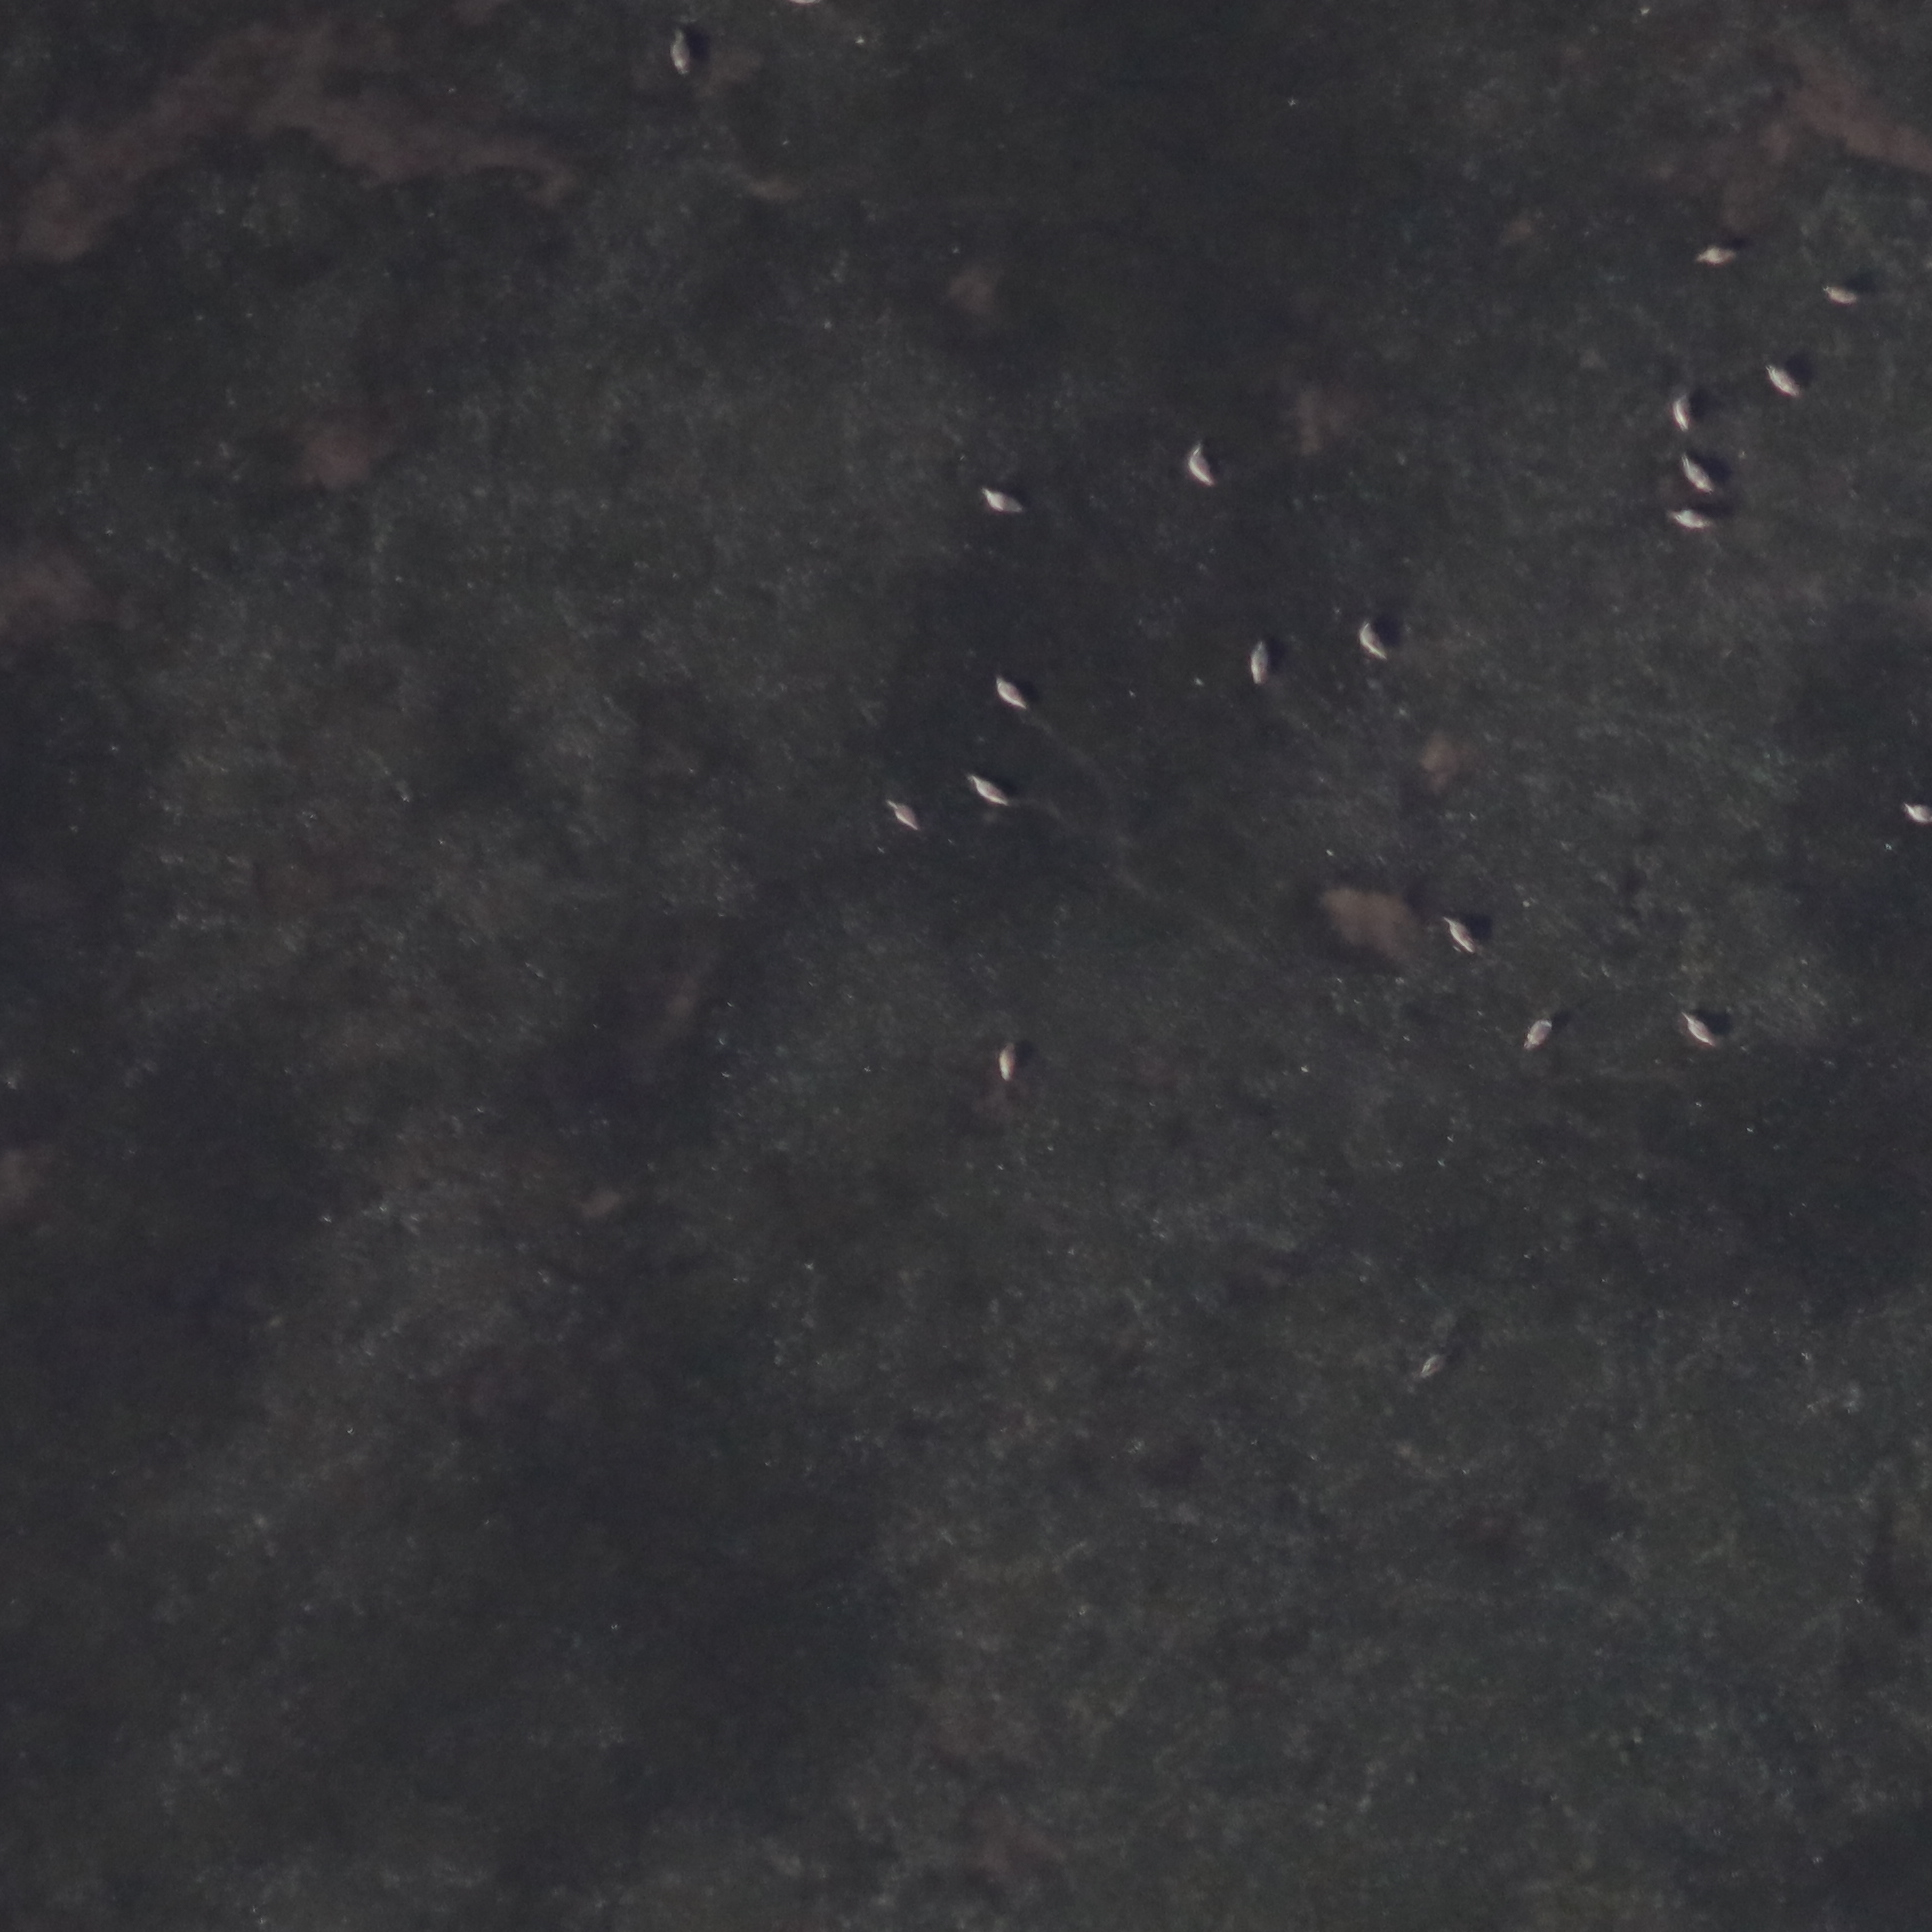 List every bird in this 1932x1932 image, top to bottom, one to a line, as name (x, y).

emperor goose (678, 55)
emperor goose (1715, 256)
emperor goose (1844, 294)
emperor goose (1787, 379)
emperor goose (1684, 413)
emperor goose (1199, 466)
emperor goose (1700, 476)
emperor goose (999, 502)
emperor goose (1696, 514)
emperor goose (1367, 641)
emperor goose (1263, 662)
emperor goose (1010, 687)
emperor goose (993, 792)
emperor goose (1925, 815)
emperor goose (906, 817)
emperor goose (1463, 936)
emperor goose (1702, 1029)
emperor goose (1541, 1030)
emperor goose (1011, 1059)
emperor goose (1435, 1365)